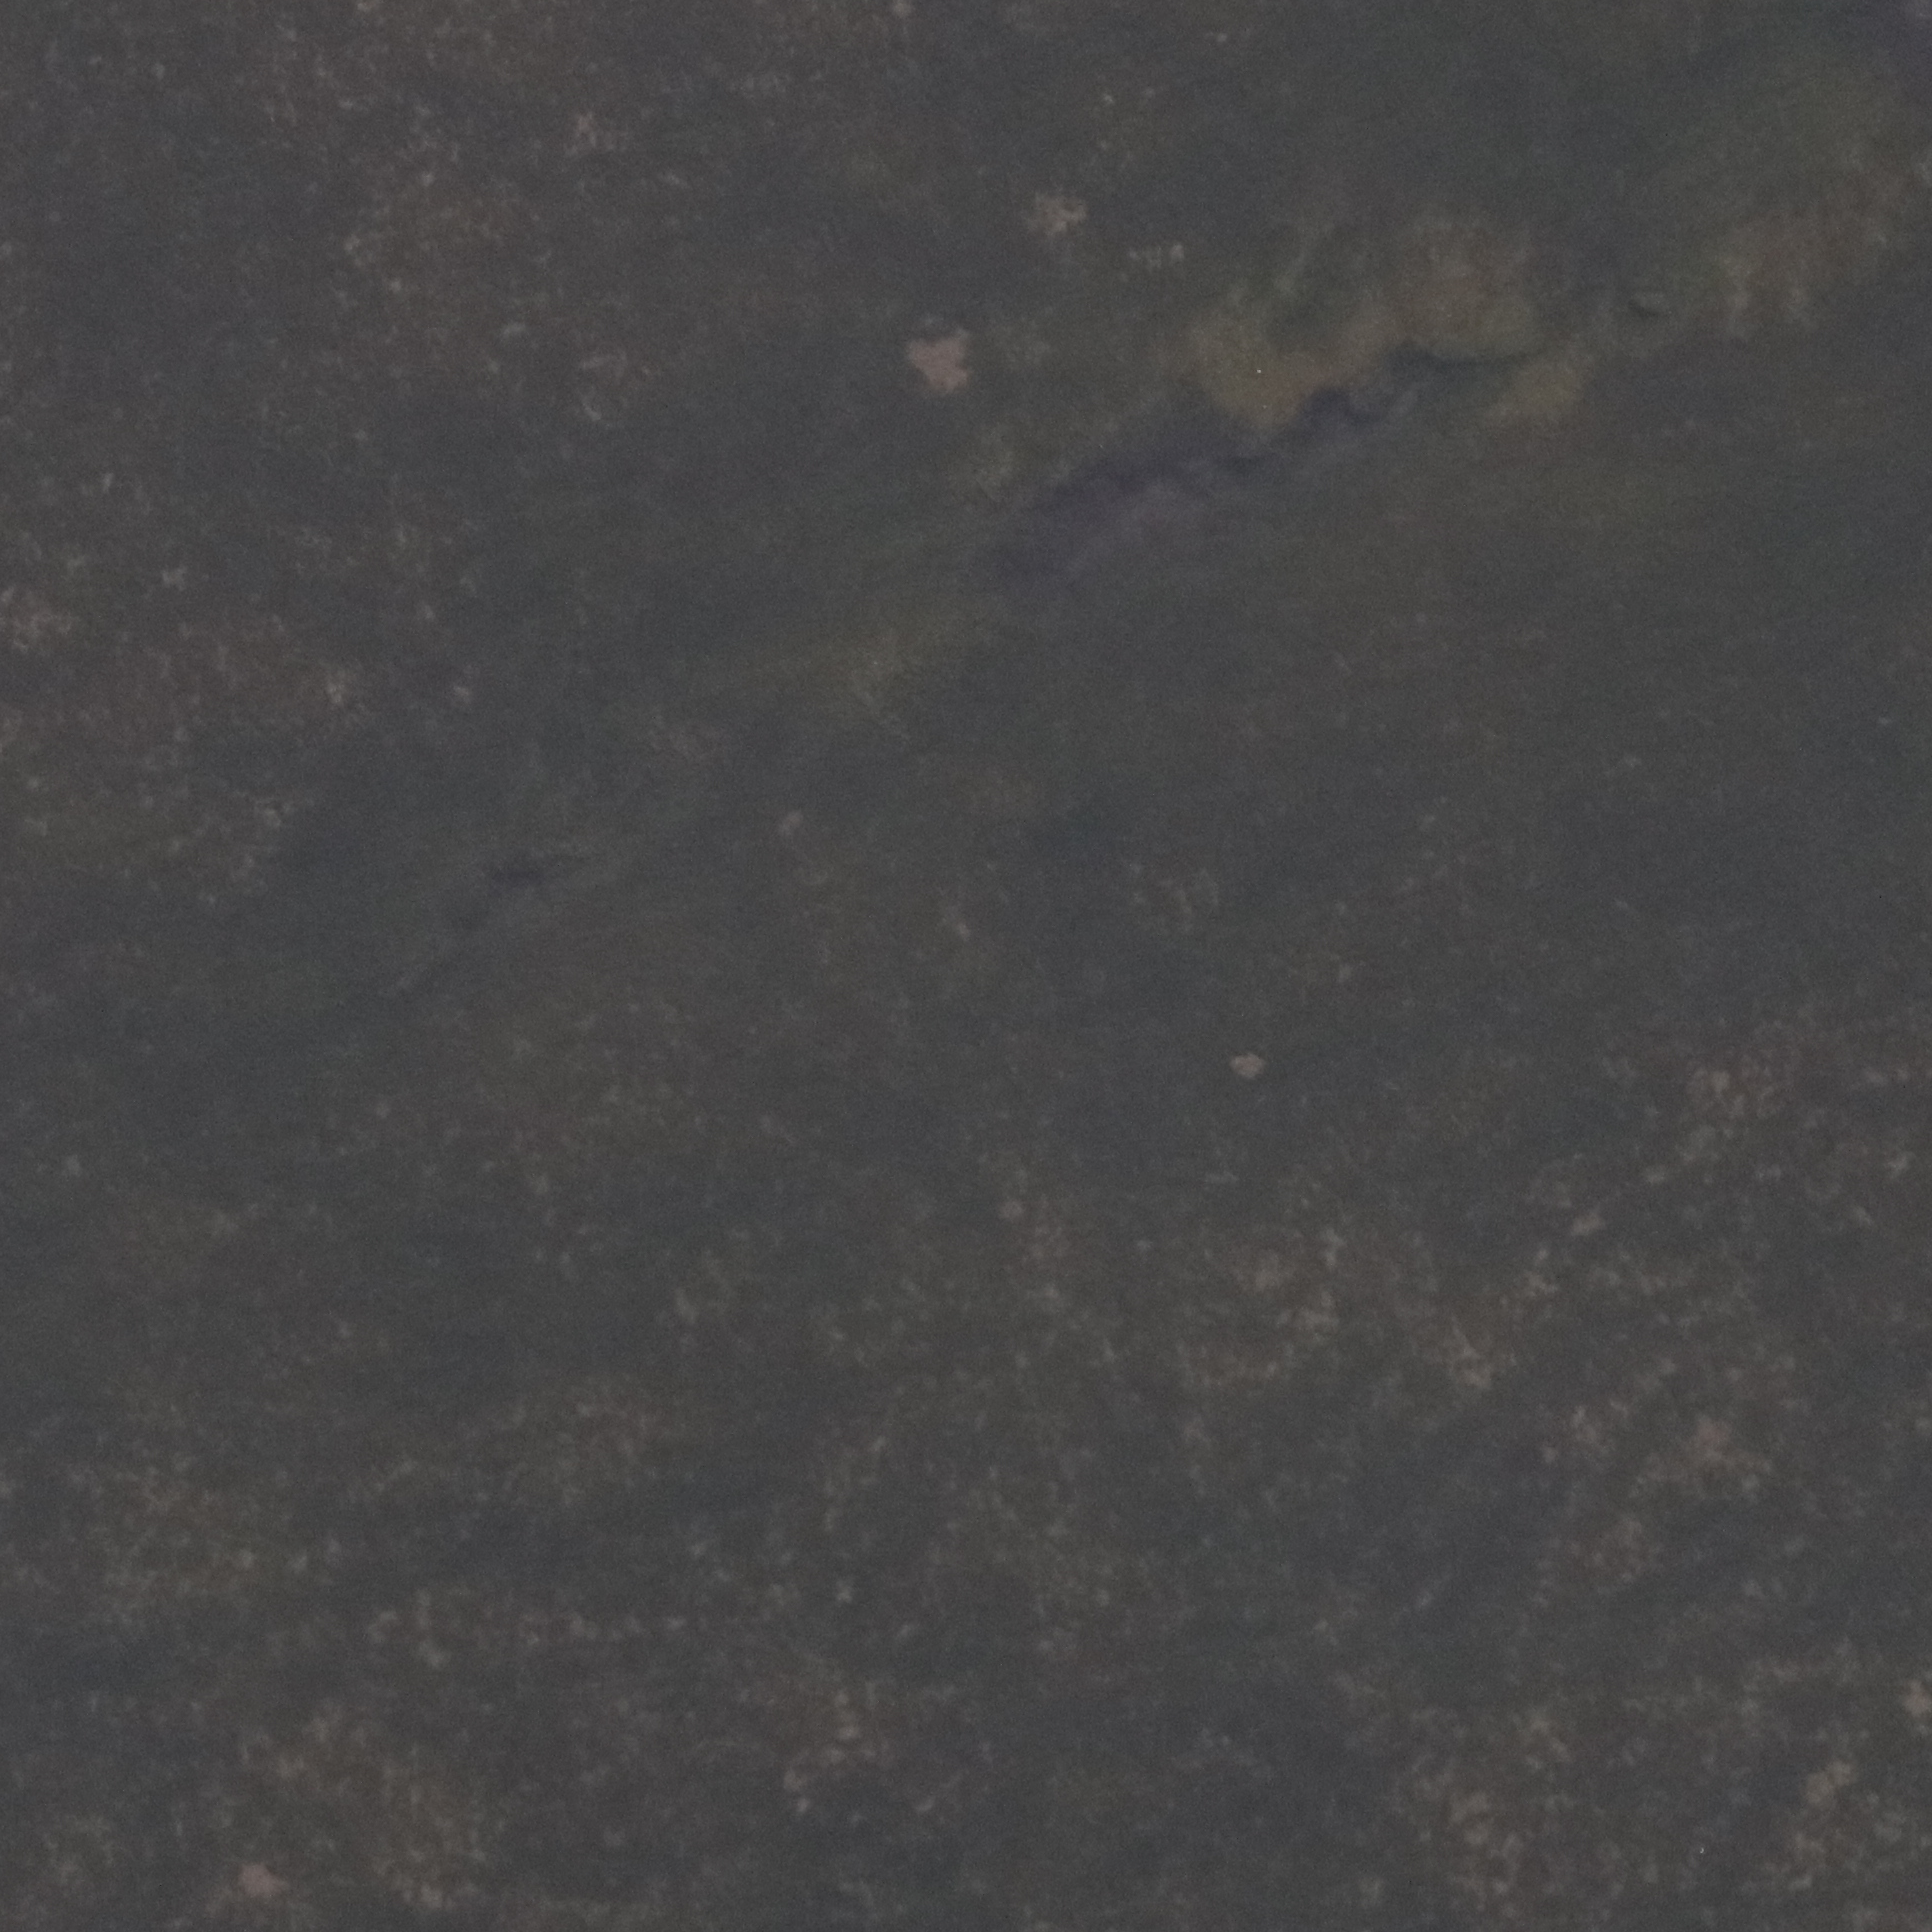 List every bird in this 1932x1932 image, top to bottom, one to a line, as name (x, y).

None